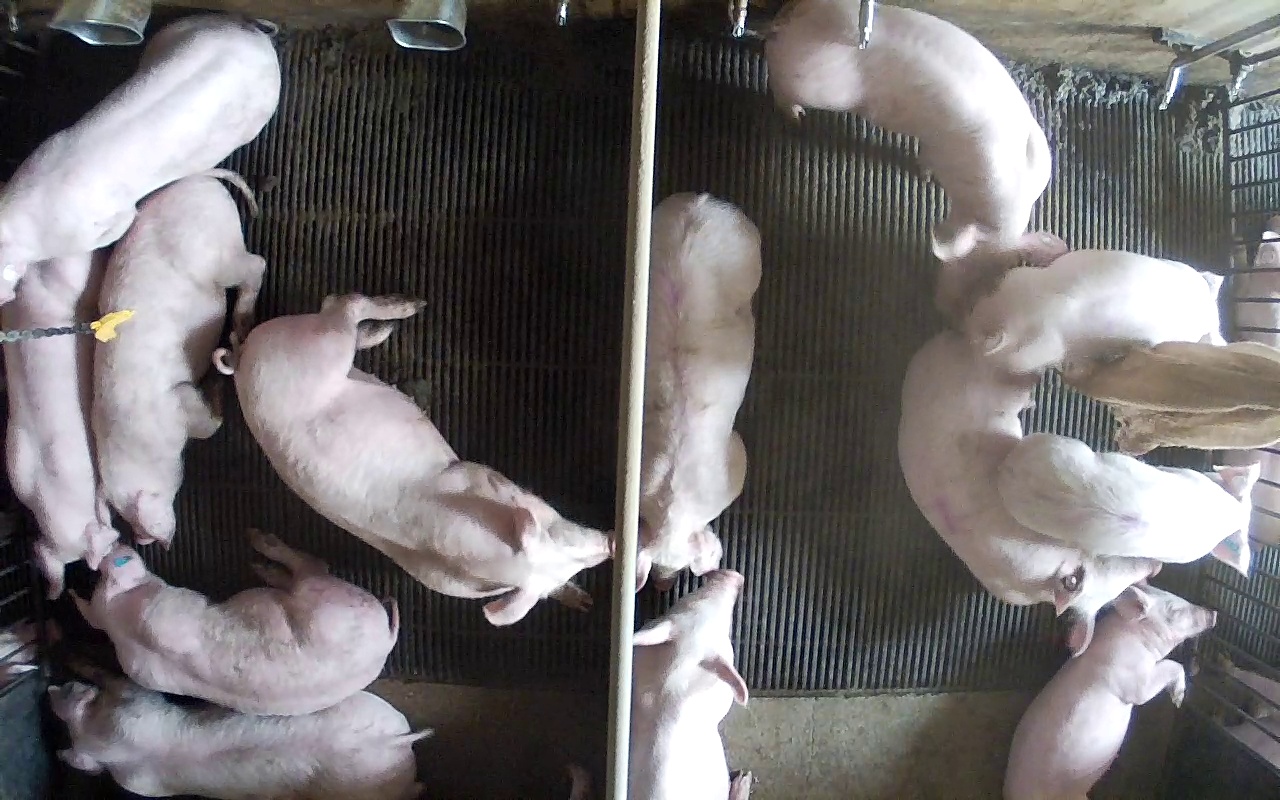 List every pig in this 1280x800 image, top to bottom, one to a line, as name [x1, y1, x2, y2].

pig [751, 3, 1068, 313]
pig [0, 13, 286, 310]
pig [90, 169, 265, 552]
pig [632, 190, 762, 594]
pig [1222, 214, 1279, 549]
pig [5, 248, 118, 601]
pig [966, 250, 1228, 376]
pig [211, 292, 614, 630]
pig [896, 331, 1164, 656]
pig [996, 432, 1261, 579]
pig [67, 528, 398, 718]
pig [629, 569, 753, 799]
pig [1002, 580, 1219, 799]
pig [1, 616, 64, 685]
pig [47, 653, 433, 799]